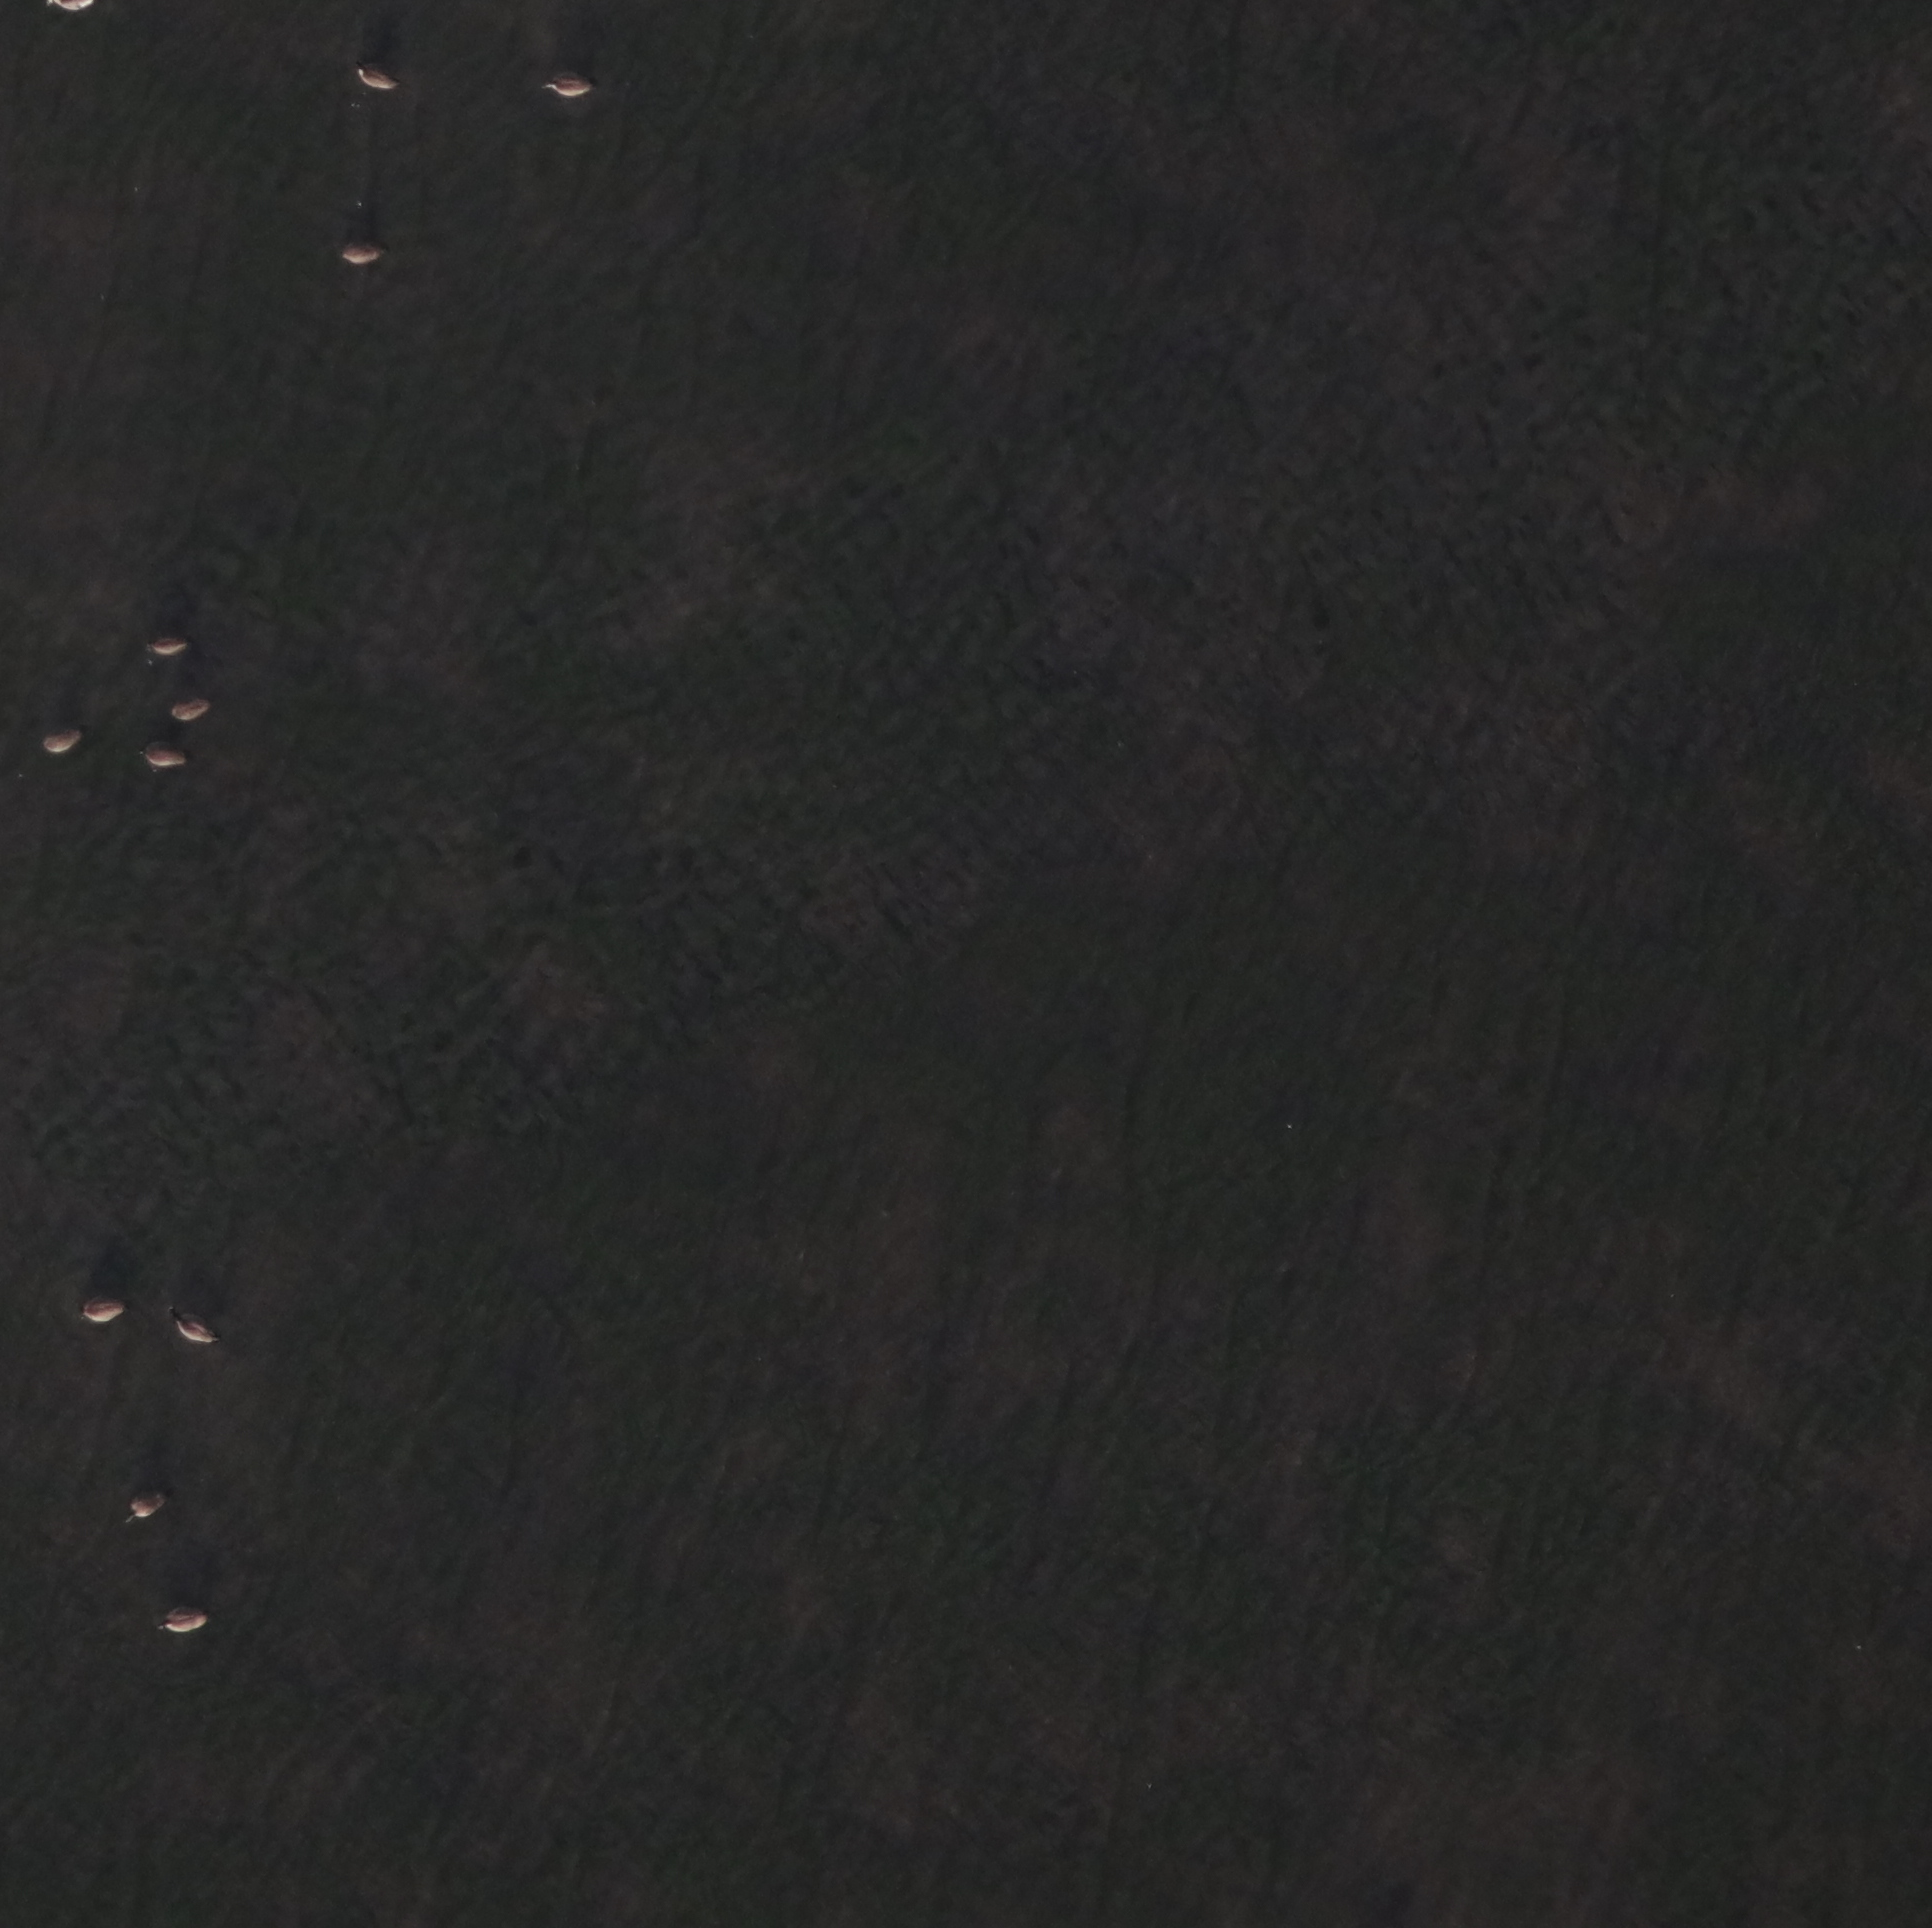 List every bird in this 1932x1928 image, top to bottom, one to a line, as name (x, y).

Canada goose (76, 1)
Canada goose (379, 80)
Canada goose (569, 87)
Canada goose (359, 253)
Canada goose (166, 647)
Canada goose (191, 709)
Canada goose (60, 742)
Canada goose (166, 756)
Canada goose (99, 1306)
Canada goose (192, 1327)
Canada goose (145, 1507)
Canada goose (183, 1622)